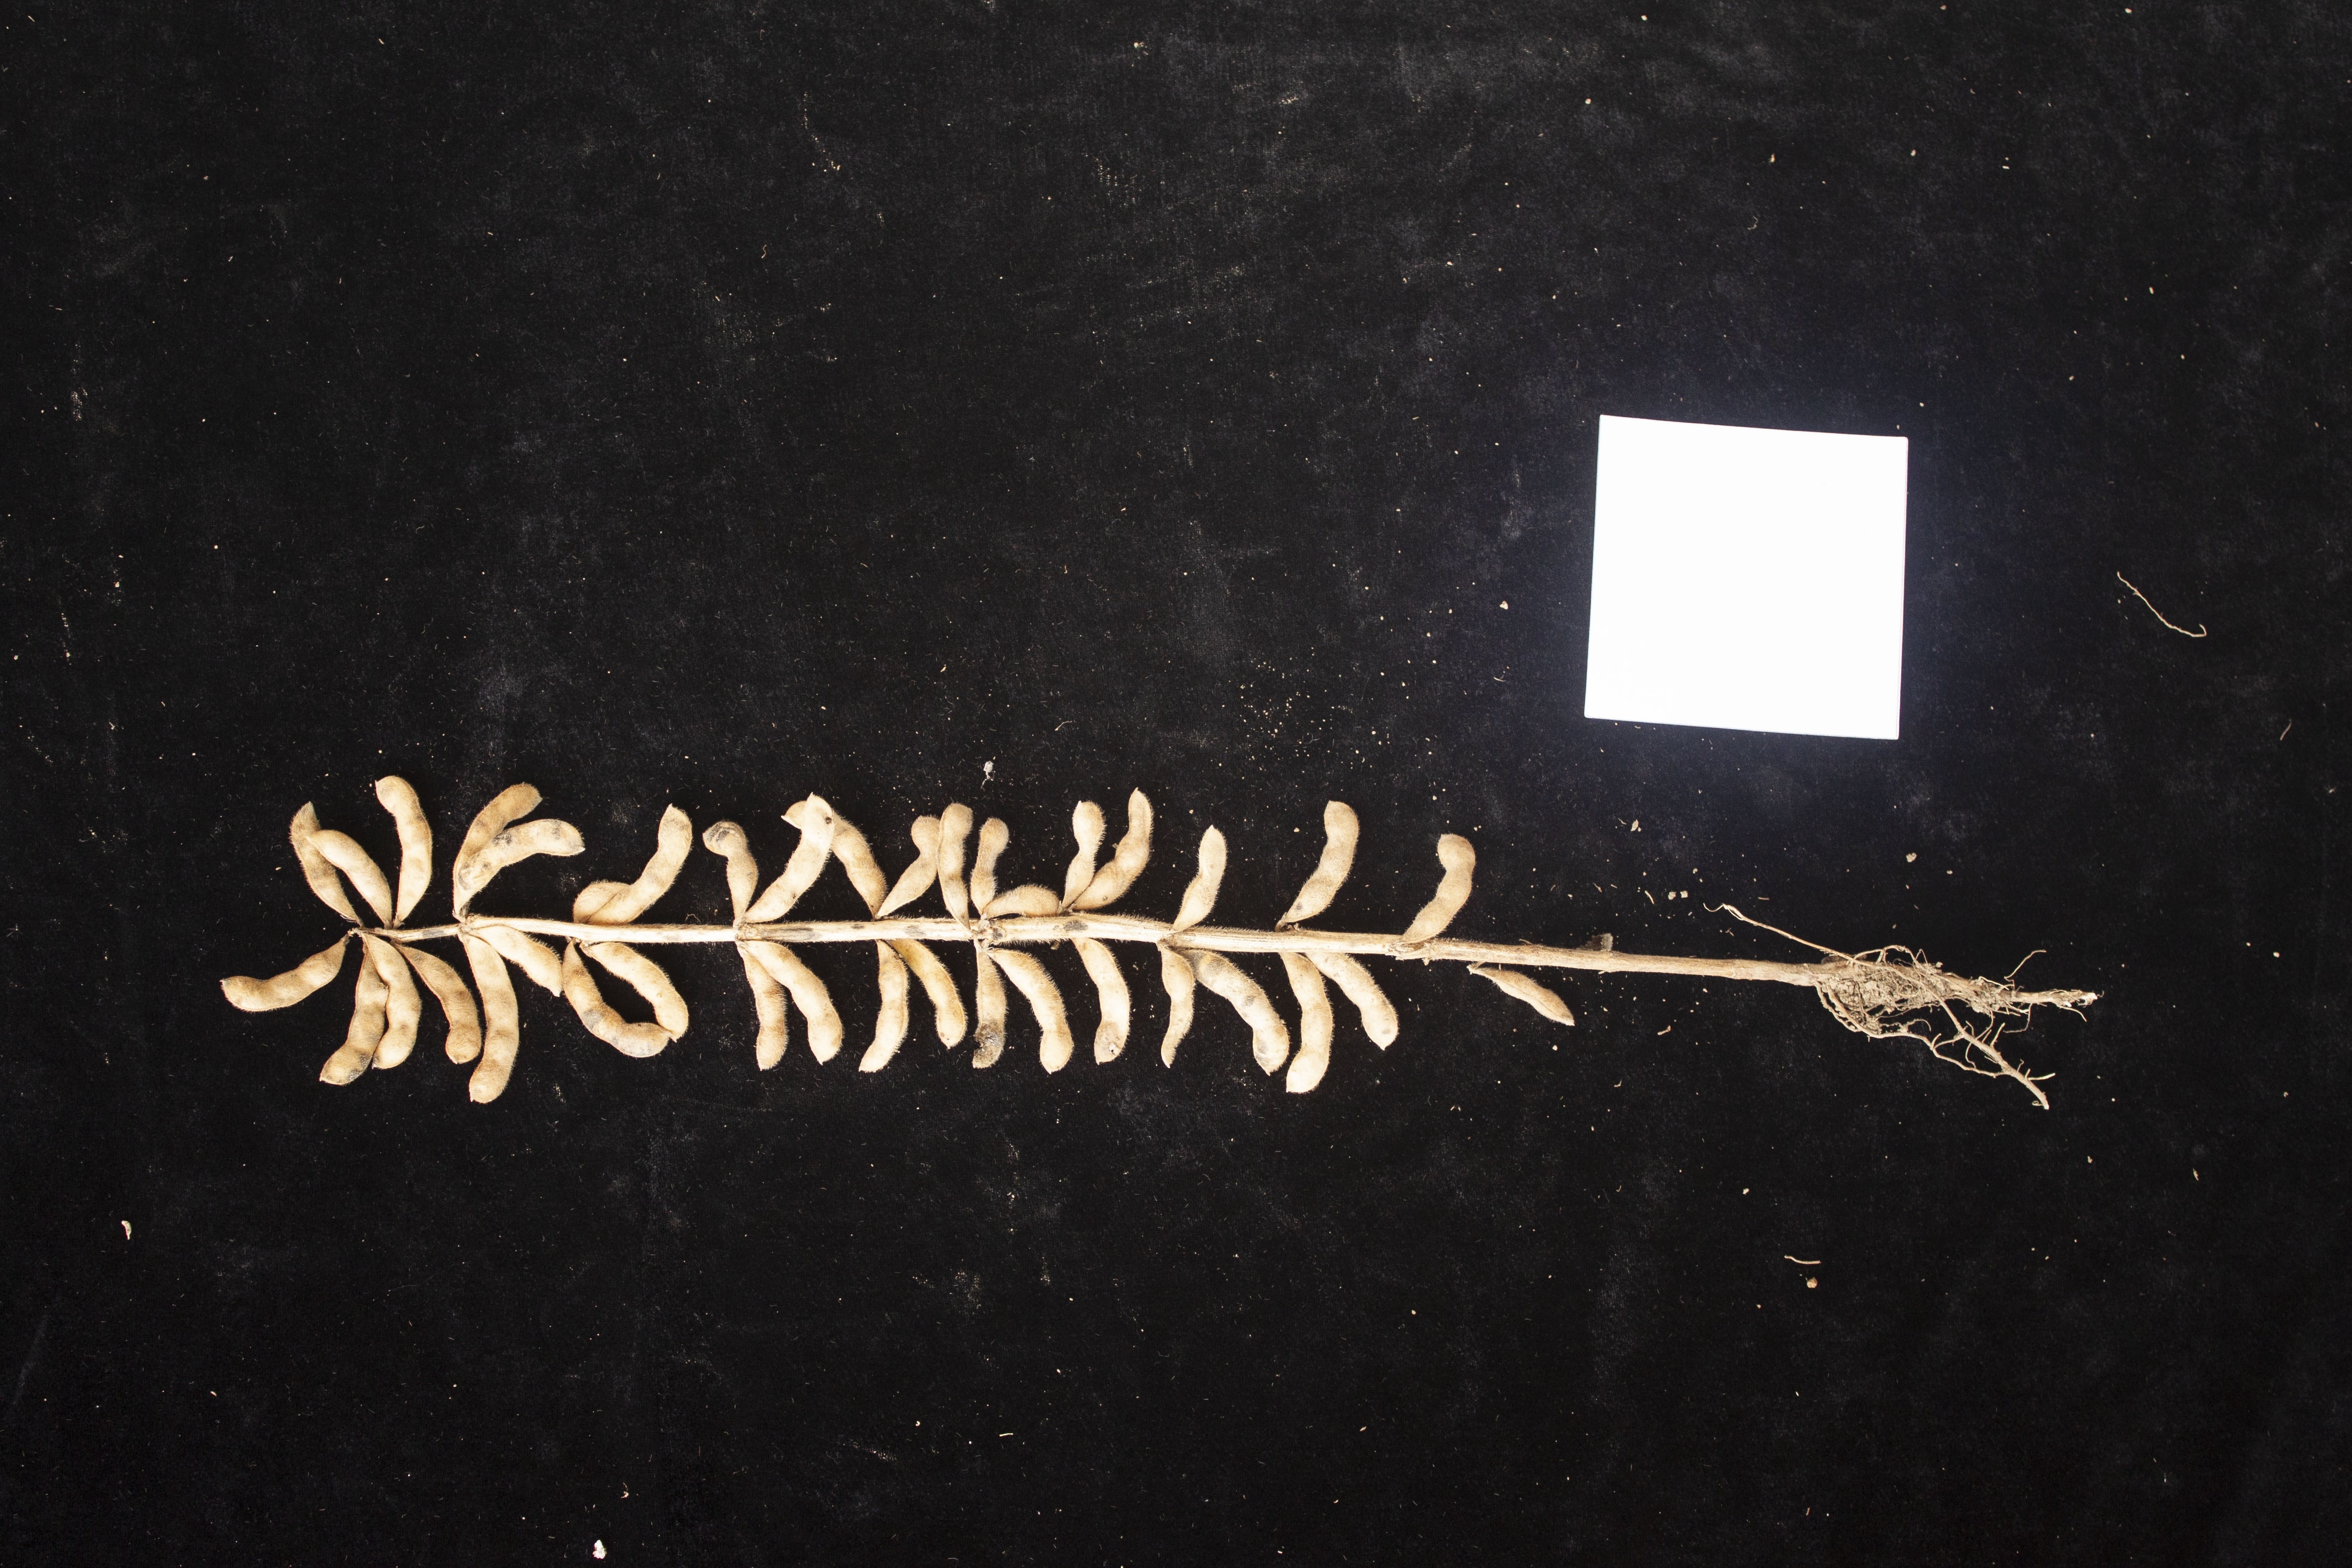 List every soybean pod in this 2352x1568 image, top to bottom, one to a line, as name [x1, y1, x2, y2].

soybean pod [374, 776, 433, 930]
soybean pod [451, 784, 543, 902]
soybean pod [1070, 786, 1154, 911]
soybean pod [743, 793, 834, 925]
soybean pod [1274, 800, 1361, 931]
soybean pod [780, 801, 886, 917]
soybean pod [1063, 801, 1106, 910]
soybean pod [936, 802, 973, 931]
soybean pod [290, 803, 364, 930]
soybean pod [588, 804, 693, 927]
soybean pod [872, 816, 939, 921]
soybean pod [969, 817, 1009, 915]
soybean pod [452, 821, 587, 920]
soybean pod [702, 821, 759, 928]
soybean pod [1170, 824, 1228, 935]
soybean pod [307, 831, 393, 929]
soybean pod [1397, 834, 1476, 948]
soybean pod [573, 881, 629, 923]
soybean pod [981, 886, 1065, 920]
soybean pod [470, 926, 562, 999]
soybean pod [357, 931, 422, 1071]
soybean pod [459, 932, 520, 1105]
soybean pod [219, 934, 349, 1014]
soybean pod [858, 938, 909, 1074]
soybean pod [734, 940, 843, 1067]
soybean pod [1069, 940, 1131, 1066]
soybean pod [888, 942, 967, 1050]
soybean pod [973, 942, 1007, 1069]
soybean pod [392, 943, 482, 1066]
soybean pod [583, 943, 690, 1045]
soybean pod [562, 945, 668, 1060]
soybean pod [735, 946, 788, 1073]
soybean pod [1156, 946, 1196, 1071]
soybean pod [319, 947, 390, 1087]
soybean pod [989, 948, 1075, 1075]
soybean pod [1176, 949, 1290, 1079]
soybean pod [1305, 952, 1398, 1054]
soybean pod [1278, 953, 1335, 1095]
soybean pod [1468, 968, 1575, 1026]